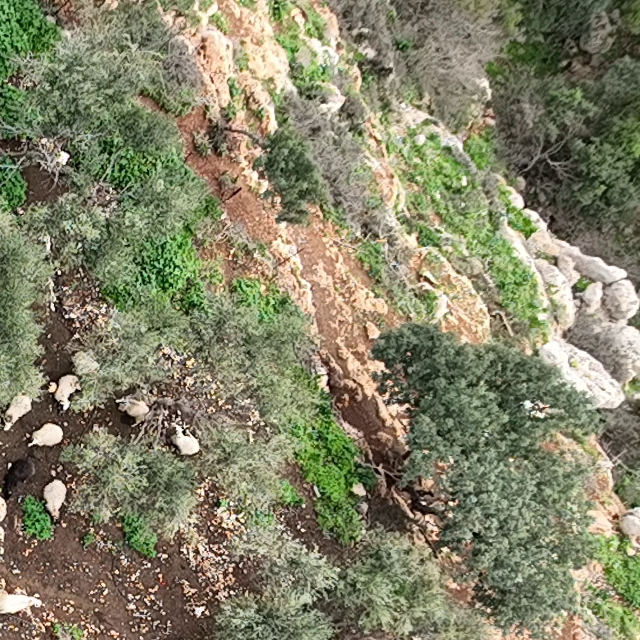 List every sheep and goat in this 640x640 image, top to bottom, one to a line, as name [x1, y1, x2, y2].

sheep [54, 375, 81, 410]
sheep [3, 395, 33, 432]
sheep [117, 396, 149, 422]
sheep [27, 422, 62, 447]
sheep [170, 422, 200, 457]
sheep [2, 459, 35, 500]
sheep [42, 479, 68, 521]
sheep [0, 593, 43, 615]